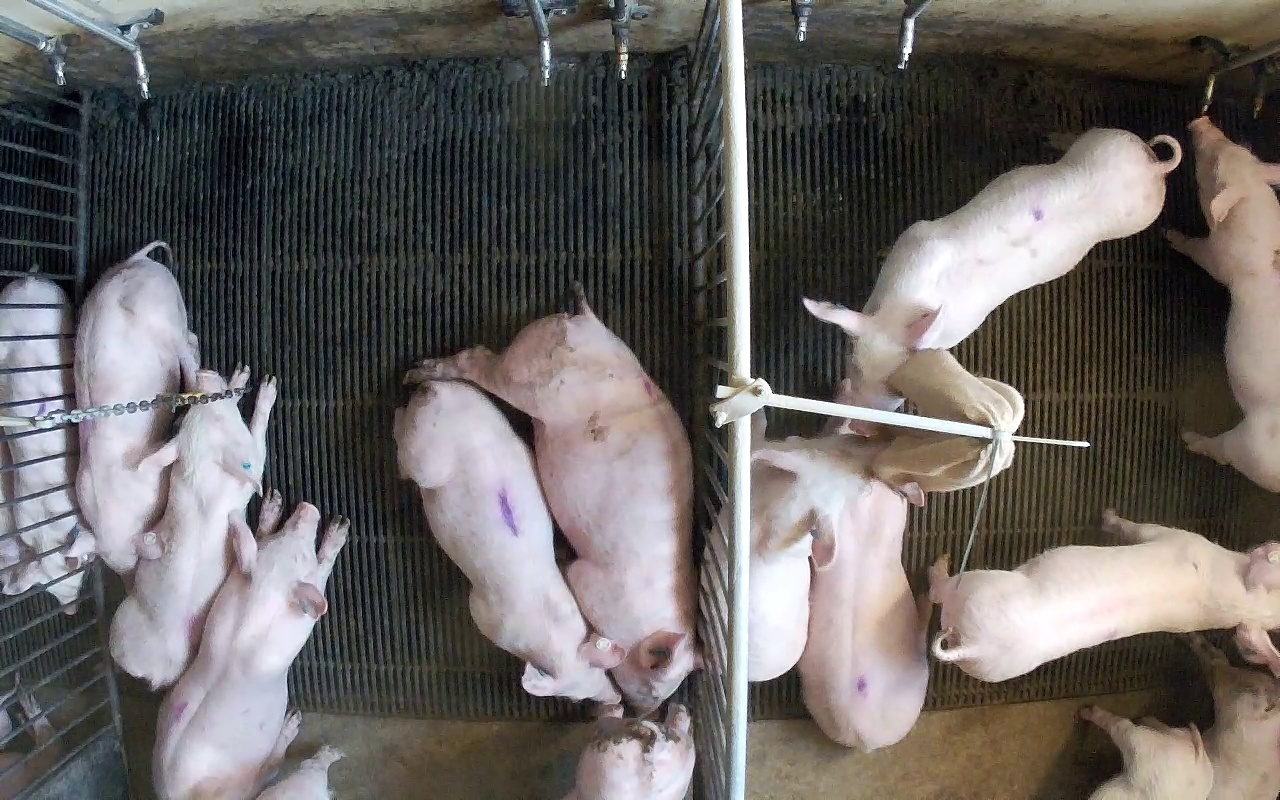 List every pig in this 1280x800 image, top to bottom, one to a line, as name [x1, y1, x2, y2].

pig [1162, 115, 1280, 493]
pig [800, 128, 1183, 439]
pig [65, 238, 203, 598]
pig [0, 261, 96, 616]
pig [400, 285, 724, 719]
pig [108, 364, 280, 695]
pig [796, 379, 933, 754]
pig [393, 381, 627, 706]
pig [699, 406, 896, 684]
pig [150, 487, 353, 797]
pig [928, 508, 1280, 685]
pig [1177, 632, 1280, 800]
pig [564, 702, 698, 799]
pig [1077, 706, 1215, 799]